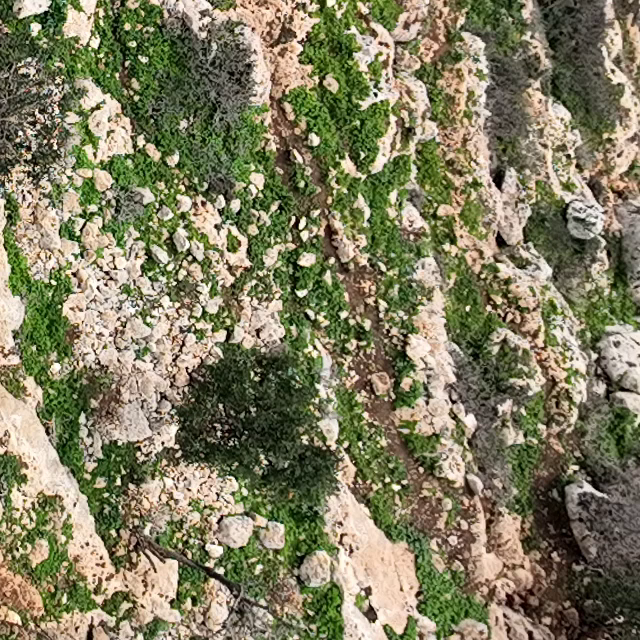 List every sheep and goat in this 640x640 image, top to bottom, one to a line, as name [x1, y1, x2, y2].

None